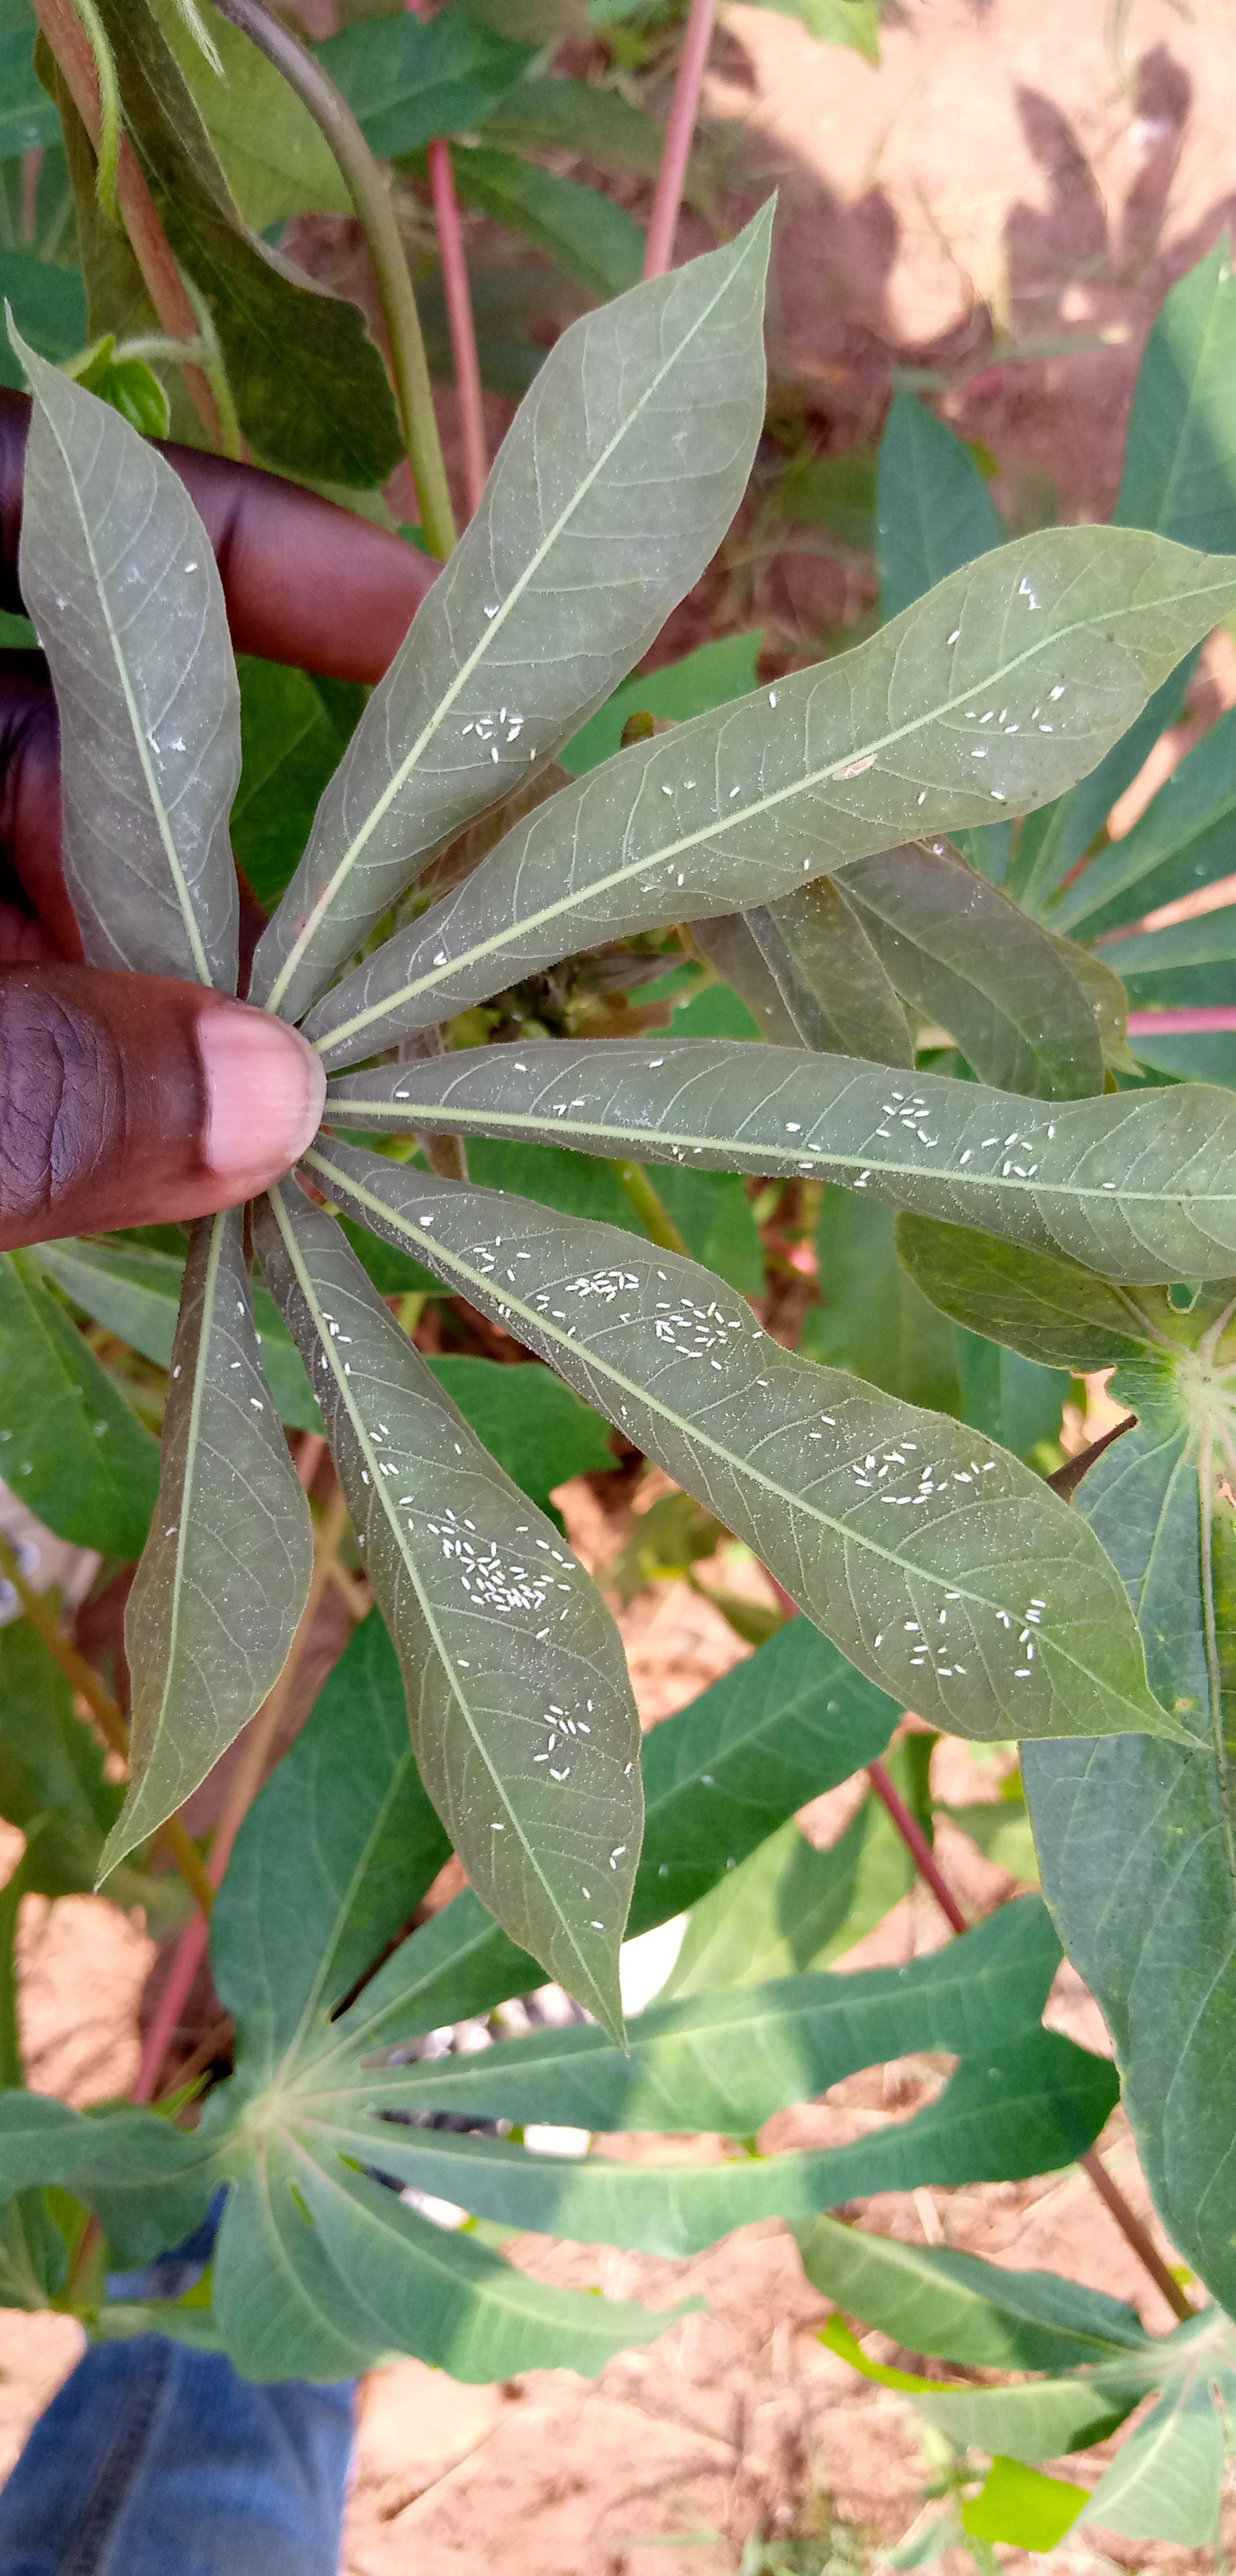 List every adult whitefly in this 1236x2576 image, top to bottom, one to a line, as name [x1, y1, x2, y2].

whitefly [182, 560, 201, 575]
whitefly [1020, 580, 1029, 597]
whitefly [1029, 600, 1045, 610]
whitefly [482, 601, 503, 616]
whitefly [944, 625, 961, 649]
whitefly [1045, 685, 1068, 701]
whitefly [768, 688, 776, 713]
whitefly [498, 706, 509, 722]
whitefly [961, 708, 978, 720]
whitefly [980, 711, 995, 721]
whitefly [1000, 711, 1007, 719]
whitefly [480, 717, 495, 726]
whitefly [458, 721, 476, 737]
whitefly [1037, 724, 1058, 734]
whitefly [507, 728, 517, 746]
whitefly [1007, 728, 1021, 737]
whitefly [480, 731, 496, 742]
whitefly [170, 737, 184, 752]
whitefly [529, 744, 538, 763]
whitefly [490, 745, 502, 767]
whitefly [967, 746, 995, 760]
whitefly [659, 781, 672, 799]
whitefly [725, 784, 744, 801]
whitefly [986, 787, 1007, 803]
whitefly [913, 788, 930, 806]
whitefly [922, 836, 944, 856]
whitefly [798, 855, 814, 876]
whitefly [665, 861, 675, 876]
whitefly [677, 871, 685, 890]
whitefly [638, 883, 653, 893]
whitefly [430, 950, 449, 970]
whitefly [649, 1059, 664, 1068]
whitefly [511, 1063, 529, 1072]
whitefly [395, 1090, 411, 1098]
whitefly [891, 1092, 904, 1099]
whitefly [912, 1097, 925, 1105]
whitefly [570, 1099, 586, 1108]
whitefly [552, 1103, 568, 1117]
whitefly [881, 1103, 895, 1119]
whitefly [899, 1108, 913, 1117]
whitefly [914, 1110, 929, 1116]
whitefly [899, 1116, 916, 1128]
whitefly [783, 1121, 801, 1133]
whitefly [1047, 1123, 1056, 1139]
whitefly [873, 1128, 891, 1139]
whitefly [917, 1128, 925, 1141]
whitefly [1004, 1133, 1018, 1146]
whitefly [981, 1136, 999, 1148]
whitefly [924, 1139, 937, 1148]
whitefly [1020, 1141, 1033, 1149]
whitefly [807, 1141, 819, 1151]
whitefly [672, 1144, 677, 1156]
whitefly [693, 1148, 702, 1153]
whitefly [957, 1148, 971, 1164]
whitefly [677, 1153, 686, 1163]
whitefly [796, 1160, 816, 1172]
whitefly [1000, 1160, 1012, 1180]
whitefly [1027, 1160, 1038, 1179]
whitefly [1015, 1164, 1025, 1180]
whitefly [858, 1169, 872, 1182]
whitefly [852, 1177, 873, 1188]
whitefly [1100, 1182, 1114, 1189]
whitefly [498, 1190, 503, 1197]
whitefly [420, 1216, 435, 1227]
whitefly [493, 1236, 502, 1248]
whitefly [472, 1246, 488, 1254]
whitefly [515, 1250, 533, 1260]
whitefly [481, 1252, 496, 1262]
whitefly [477, 1265, 496, 1273]
whitefly [505, 1269, 518, 1282]
whitefly [590, 1269, 604, 1280]
whitefly [604, 1270, 623, 1277]
whitefly [652, 1270, 669, 1283]
whitefly [625, 1271, 636, 1280]
whitefly [575, 1277, 590, 1285]
whitefly [566, 1283, 579, 1293]
whitefly [624, 1283, 641, 1290]
whitefly [606, 1291, 617, 1303]
whitefly [533, 1293, 549, 1301]
whitefly [677, 1296, 693, 1307]
whitefly [236, 1298, 245, 1318]
whitefly [656, 1301, 674, 1309]
whitefly [497, 1302, 503, 1317]
whitefly [709, 1302, 715, 1320]
whitefly [535, 1304, 547, 1314]
whitefly [504, 1306, 511, 1320]
whitefly [548, 1309, 566, 1317]
whitefly [692, 1310, 707, 1320]
whitefly [320, 1311, 335, 1320]
whitefly [657, 1320, 670, 1327]
whitefly [677, 1320, 691, 1328]
whitefly [727, 1320, 741, 1329]
whitefly [329, 1322, 339, 1338]
whitefly [697, 1324, 713, 1333]
whitefly [561, 1327, 579, 1336]
whitefly [751, 1329, 764, 1340]
whitefly [250, 1330, 262, 1347]
whitefly [661, 1334, 676, 1343]
whitefly [337, 1336, 352, 1343]
whitefly [696, 1338, 711, 1344]
whitefly [683, 1353, 706, 1358]
whitefly [320, 1354, 328, 1370]
whitefly [709, 1357, 724, 1371]
whitefly [227, 1359, 244, 1370]
whitefly [171, 1360, 183, 1381]
whitefly [341, 1361, 353, 1376]
whitefly [754, 1378, 770, 1387]
whitefly [314, 1391, 324, 1403]
whitefly [247, 1394, 266, 1411]
whitefly [618, 1404, 629, 1418]
whitefly [818, 1415, 837, 1428]
whitefly [377, 1421, 389, 1436]
whitefly [368, 1430, 383, 1443]
whitefly [807, 1430, 824, 1439]
whitefly [454, 1441, 463, 1457]
whitefly [901, 1442, 917, 1448]
whitefly [863, 1452, 880, 1466]
whitefly [881, 1452, 909, 1464]
whitefly [386, 1461, 398, 1475]
whitefly [378, 1462, 388, 1476]
whitefly [852, 1463, 868, 1475]
whitefly [982, 1463, 1001, 1473]
whitefly [969, 1464, 979, 1475]
whitefly [920, 1465, 932, 1479]
whitefly [878, 1466, 886, 1477]
whitefly [360, 1470, 370, 1485]
whitefly [951, 1471, 971, 1482]
whitefly [855, 1479, 874, 1487]
whitefly [919, 1481, 932, 1490]
whitefly [938, 1481, 948, 1490]
whitefly [909, 1494, 927, 1505]
whitefly [397, 1495, 416, 1503]
whitefly [881, 1495, 896, 1506]
whitefly [897, 1496, 908, 1504]
whitefly [444, 1507, 454, 1521]
whitefly [407, 1518, 415, 1530]
whitefly [462, 1519, 478, 1534]
whitefly [426, 1522, 439, 1537]
whitefly [439, 1525, 455, 1537]
whitefly [514, 1525, 529, 1531]
whitefly [534, 1538, 549, 1549]
whitefly [442, 1540, 452, 1560]
whitefly [463, 1542, 474, 1560]
whitefly [489, 1542, 498, 1560]
whitefly [551, 1550, 563, 1561]
whitefly [460, 1556, 473, 1563]
whitefly [561, 1560, 576, 1571]
whitefly [478, 1562, 488, 1577]
whitefly [509, 1565, 525, 1574]
whitefly [513, 1573, 529, 1580]
whitefly [492, 1575, 503, 1587]
whitefly [540, 1575, 554, 1580]
whitefly [460, 1575, 472, 1593]
whitefly [474, 1578, 485, 1591]
whitefly [558, 1582, 570, 1593]
whitefly [485, 1583, 496, 1591]
whitefly [945, 1592, 962, 1602]
whitefly [471, 1595, 485, 1605]
whitefly [1028, 1600, 1047, 1605]
whitefly [495, 1604, 511, 1611]
whitefly [1025, 1607, 1045, 1613]
whitefly [994, 1608, 1002, 1616]
whitefly [557, 1609, 572, 1619]
whitefly [938, 1609, 948, 1625]
whitefly [1023, 1613, 1043, 1624]
whitefly [1002, 1615, 1012, 1631]
whitefly [901, 1620, 922, 1633]
whitefly [537, 1627, 550, 1643]
whitefly [1017, 1630, 1032, 1639]
whitefly [873, 1631, 884, 1649]
whitefly [1025, 1642, 1033, 1662]
whitefly [911, 1645, 930, 1654]
whitefly [454, 1655, 474, 1673]
whitefly [908, 1656, 926, 1667]
whitefly [937, 1663, 953, 1678]
whitefly [1013, 1669, 1035, 1678]
whitefly [585, 1700, 594, 1714]
whitefly [547, 1703, 566, 1716]
whitefly [544, 1712, 557, 1725]
whitefly [566, 1719, 577, 1736]
whitefly [557, 1719, 568, 1737]
whitefly [576, 1719, 592, 1736]
whitefly [546, 1732, 556, 1752]
whitefly [534, 1752, 548, 1762]
whitefly [622, 1761, 635, 1776]
whitefly [563, 1768, 569, 1784]
whitefly [548, 1768, 561, 1783]
whitefly [488, 1821, 505, 1828]
whitefly [610, 1846, 627, 1855]
whitefly [608, 1856, 617, 1870]
whitefly [581, 1887, 592, 1901]
whitefly [591, 1918, 604, 1930]